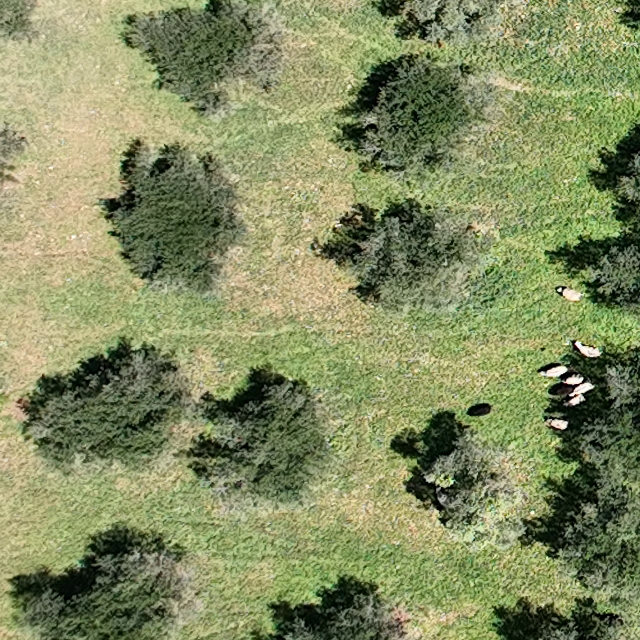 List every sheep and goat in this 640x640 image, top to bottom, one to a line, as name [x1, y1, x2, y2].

sheep [556, 287, 581, 301]
sheep [575, 340, 602, 357]
sheep [539, 365, 567, 379]
sheep [565, 374, 583, 385]
sheep [568, 383, 594, 397]
sheep [551, 385, 574, 395]
sheep [563, 395, 584, 408]
sheep [470, 404, 490, 415]
sheep [544, 418, 568, 430]
sheep [434, 488, 462, 509]